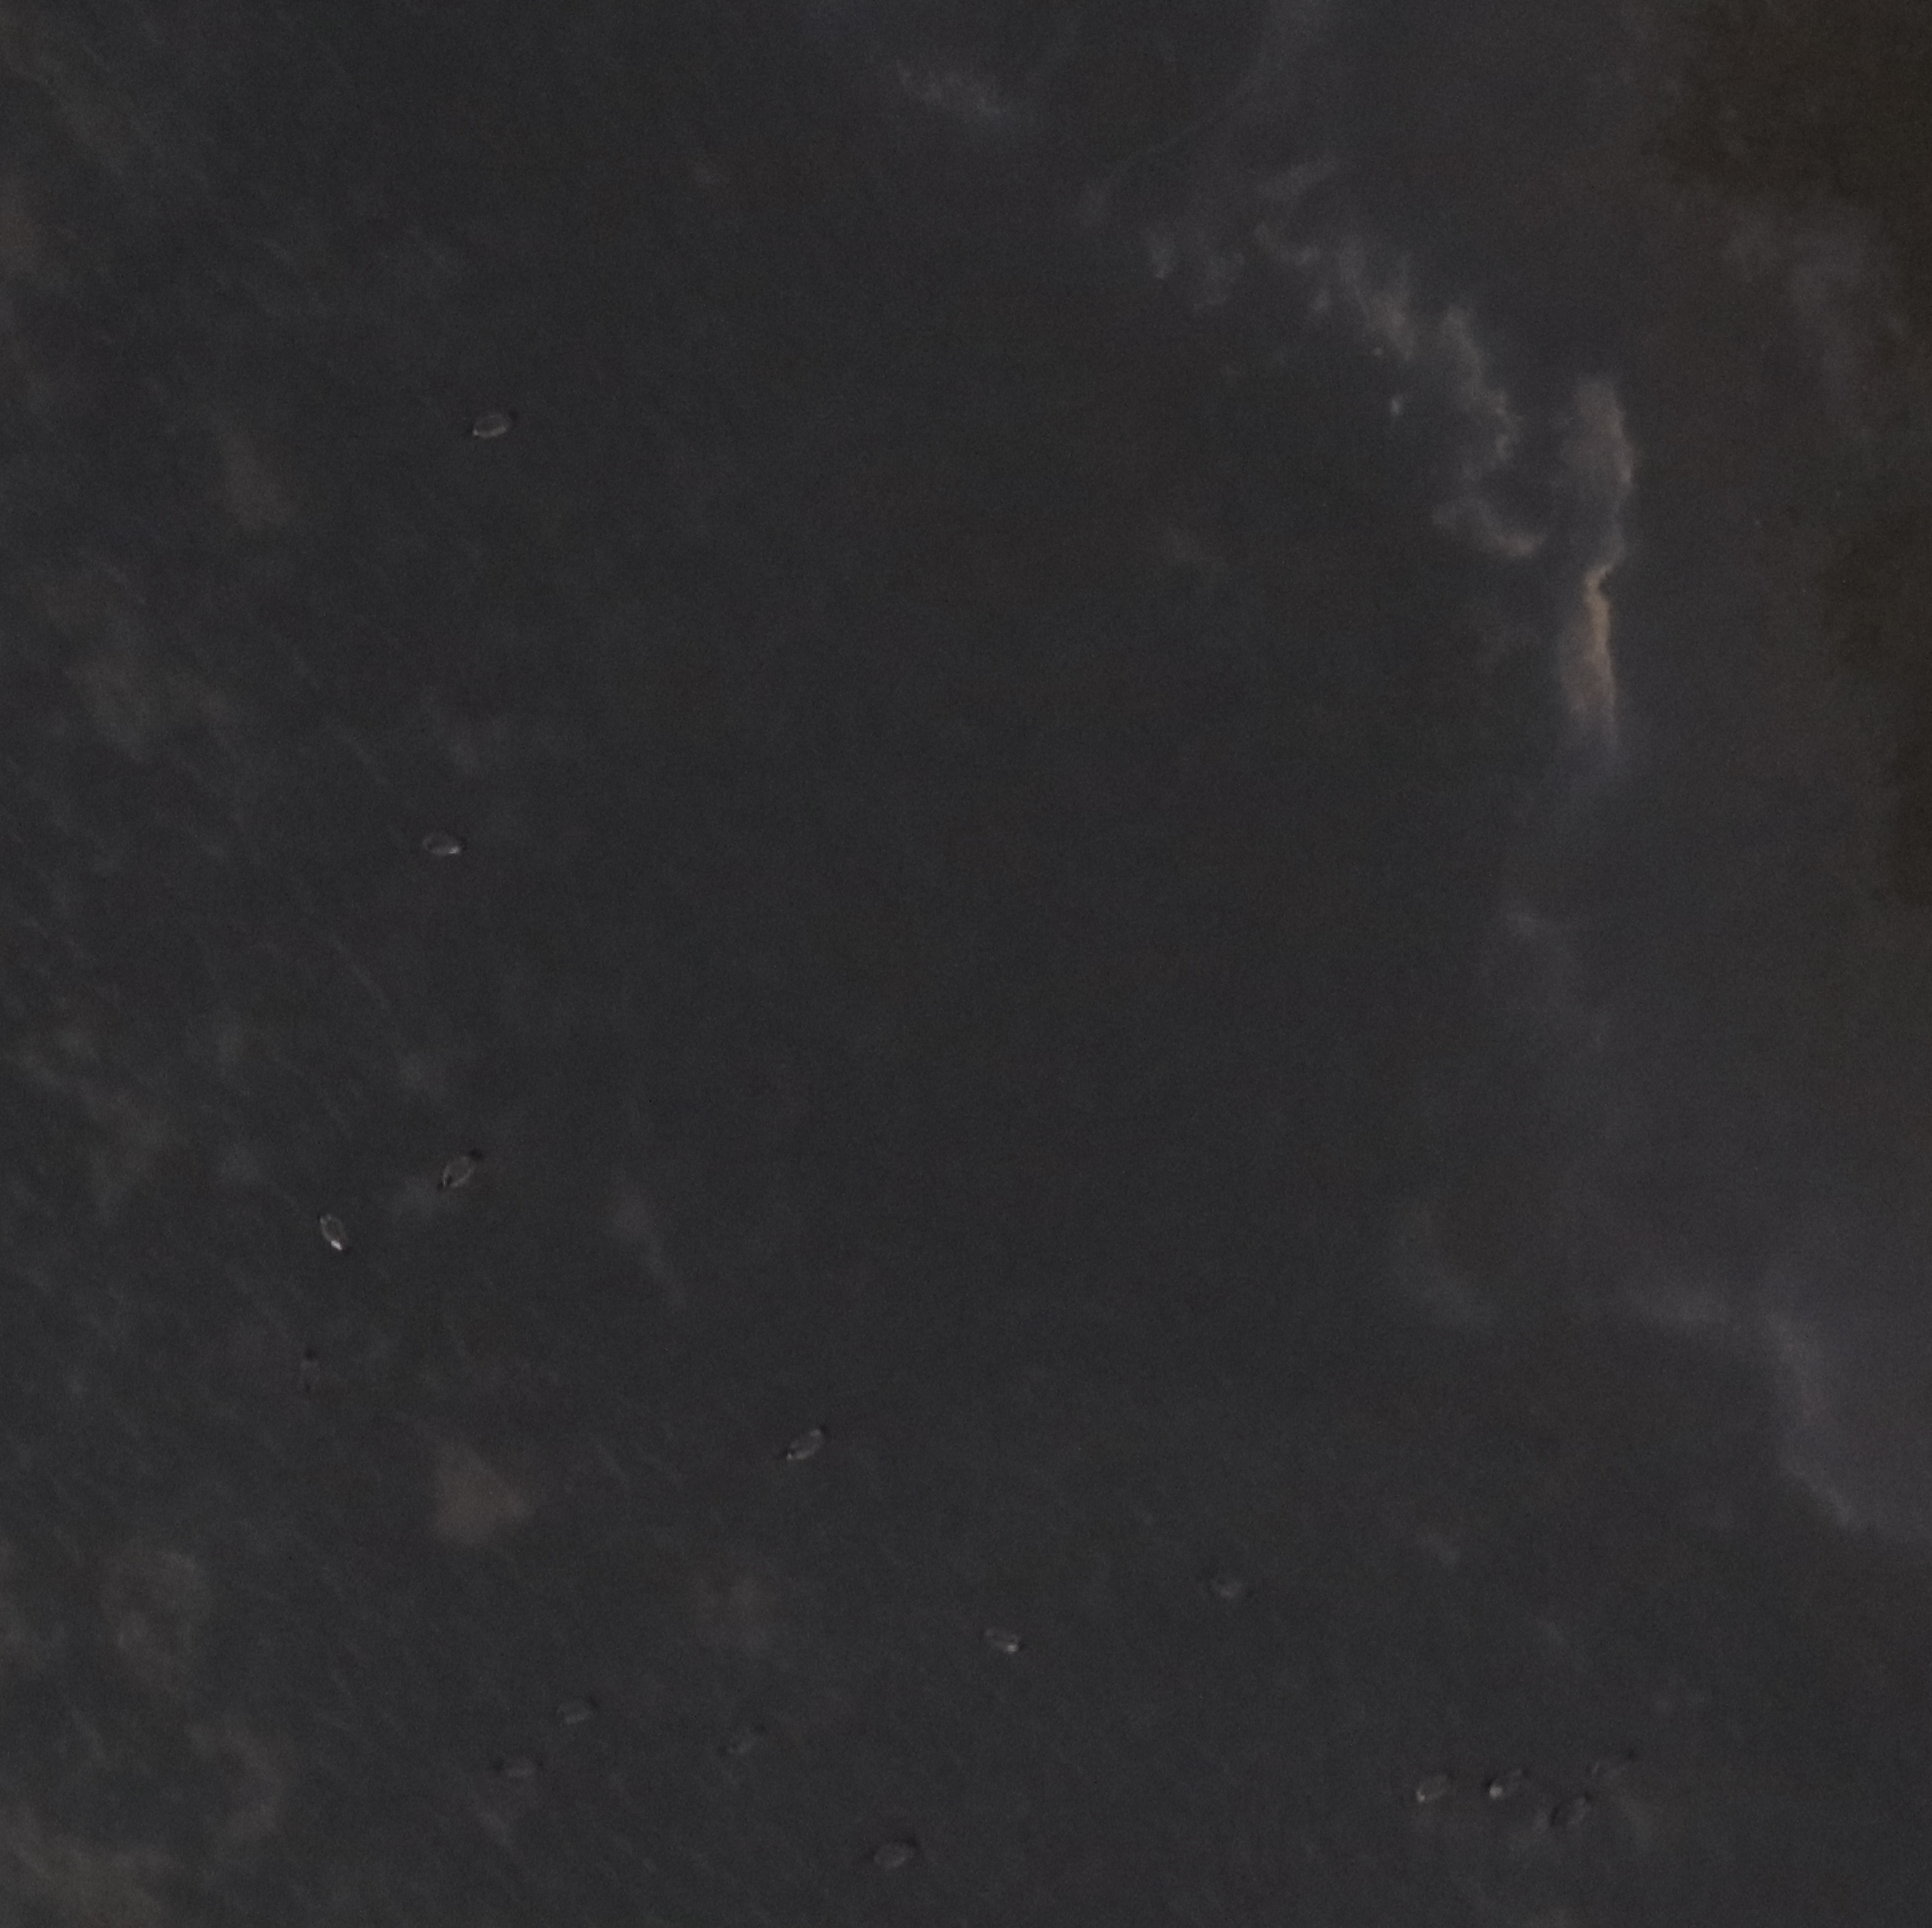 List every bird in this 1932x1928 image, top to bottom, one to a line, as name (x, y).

Canada goose (491, 424)
Canada goose (449, 842)
Canada goose (454, 1161)
Canada goose (333, 1238)
Canada goose (316, 1368)
Canada goose (808, 1443)
Canada goose (1239, 1584)
Canada goose (1004, 1634)
Canada goose (580, 1701)
Canada goose (754, 1742)
Canada goose (524, 1755)
Canada goose (1618, 1758)
Canada goose (1441, 1786)
Canada goose (1516, 1790)
Canada goose (1569, 1805)
Canada goose (901, 1856)